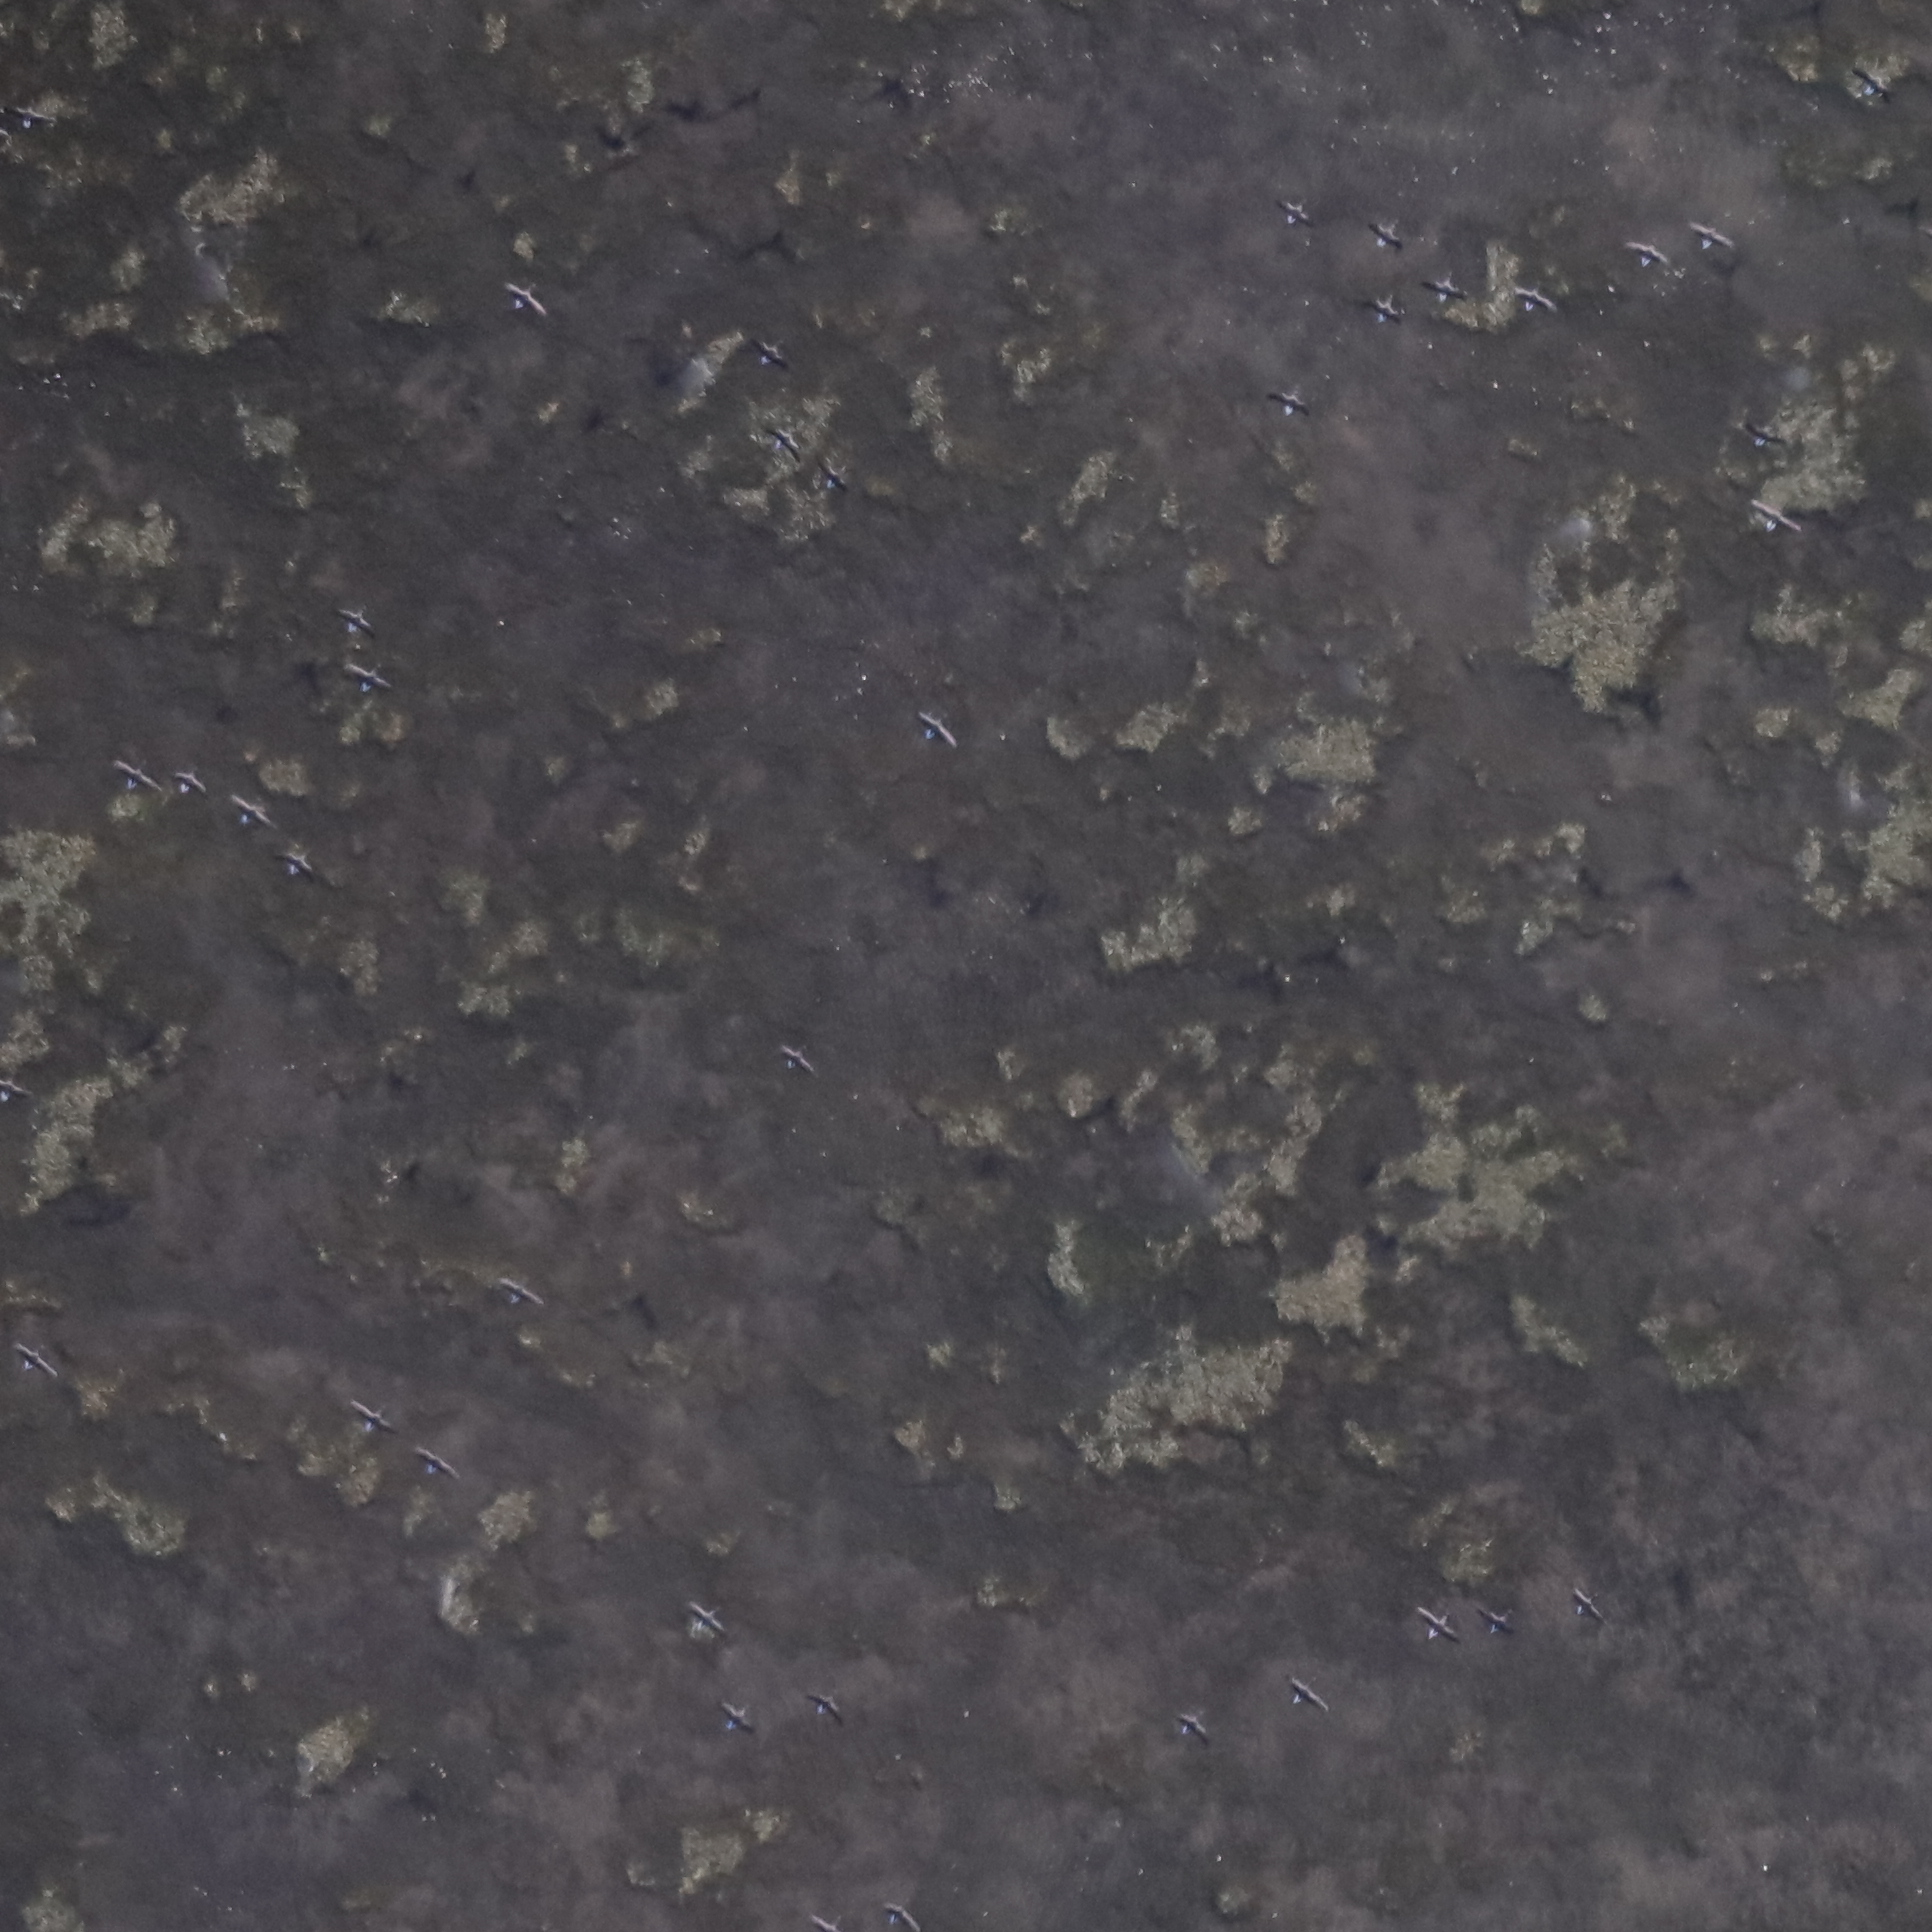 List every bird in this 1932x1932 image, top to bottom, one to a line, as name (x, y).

brant (1875, 86)
brant (28, 116)
brant (1292, 209)
brant (1386, 231)
brant (1713, 241)
brant (1657, 254)
brant (1456, 293)
brant (1533, 301)
brant (523, 302)
brant (1396, 310)
brant (777, 358)
brant (1293, 398)
brant (1762, 434)
brant (787, 440)
brant (833, 480)
brant (1778, 519)
brant (353, 622)
brant (371, 681)
brant (929, 733)
brant (147, 774)
brant (194, 786)
brant (252, 817)
brant (299, 873)
brant (792, 1050)
brant (7, 1085)
brant (532, 1293)
brant (39, 1372)
brant (374, 1426)
brant (447, 1467)
brant (1585, 1596)
brant (714, 1615)
brant (1490, 1615)
brant (1438, 1627)
brant (827, 1690)
brant (1308, 1697)
brant (747, 1717)
brant (1194, 1718)
brant (894, 1912)